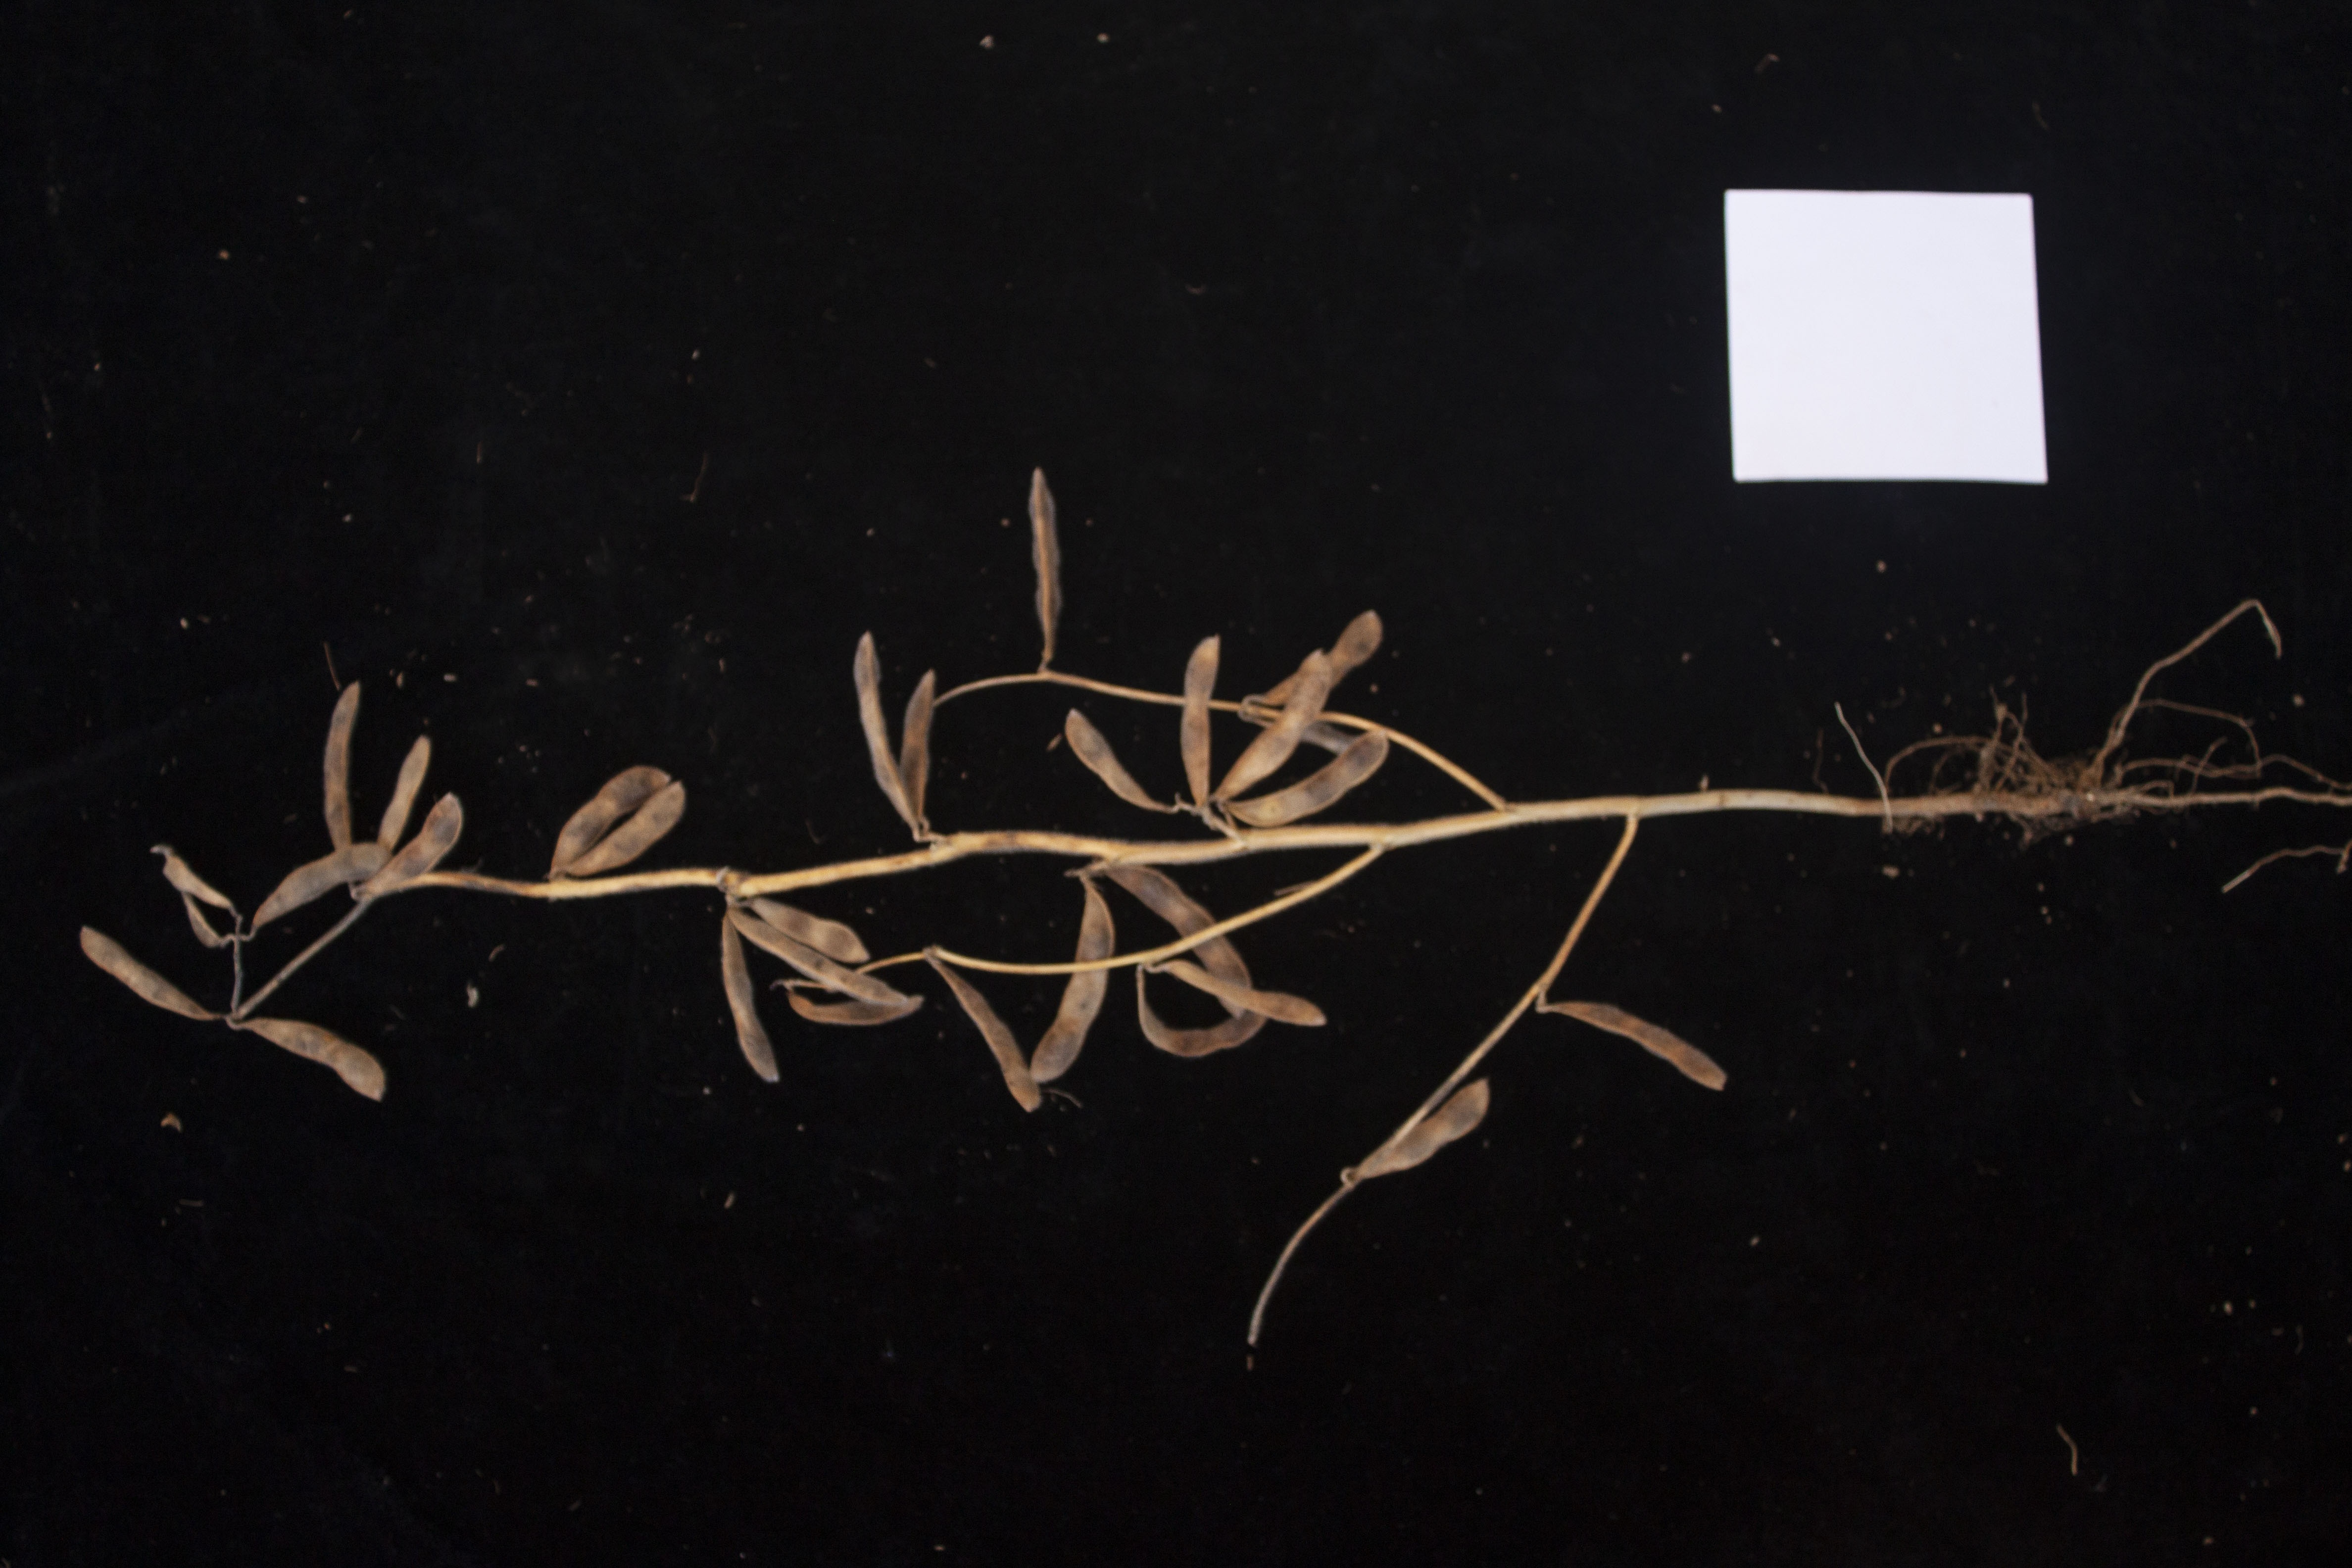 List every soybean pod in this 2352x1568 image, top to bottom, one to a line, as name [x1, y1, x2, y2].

soybean pod [1028, 470, 1061, 672]
soybean pod [1243, 612, 1383, 705]
soybean pod [853, 633, 916, 834]
soybean pod [1179, 637, 1220, 820]
soybean pod [1205, 651, 1328, 803]
soybean pod [899, 671, 936, 821]
soybean pod [324, 684, 361, 886]
soybean pod [1065, 711, 1175, 813]
soybean pod [1218, 735, 1390, 826]
soybean pod [371, 737, 430, 880]
soybean pod [551, 768, 670, 880]
soybean pod [552, 783, 685, 876]
soybean pod [352, 795, 463, 893]
soybean pod [250, 845, 389, 939]
soybean pod [163, 858, 232, 909]
soybean pod [1071, 862, 1252, 1021]
soybean pod [1030, 871, 1114, 1084]
soybean pod [736, 896, 871, 964]
soybean pod [729, 906, 907, 1006]
soybean pod [720, 915, 779, 1083]
soybean pod [80, 927, 222, 1022]
soybean pod [925, 954, 1040, 1112]
soybean pod [1144, 960, 1324, 1026]
soybean pod [1137, 965, 1274, 1057]
soybean pod [790, 995, 922, 1027]
soybean pod [1536, 1004, 1726, 1092]
soybean pod [228, 1019, 386, 1101]
soybean pod [1352, 1079, 1489, 1188]